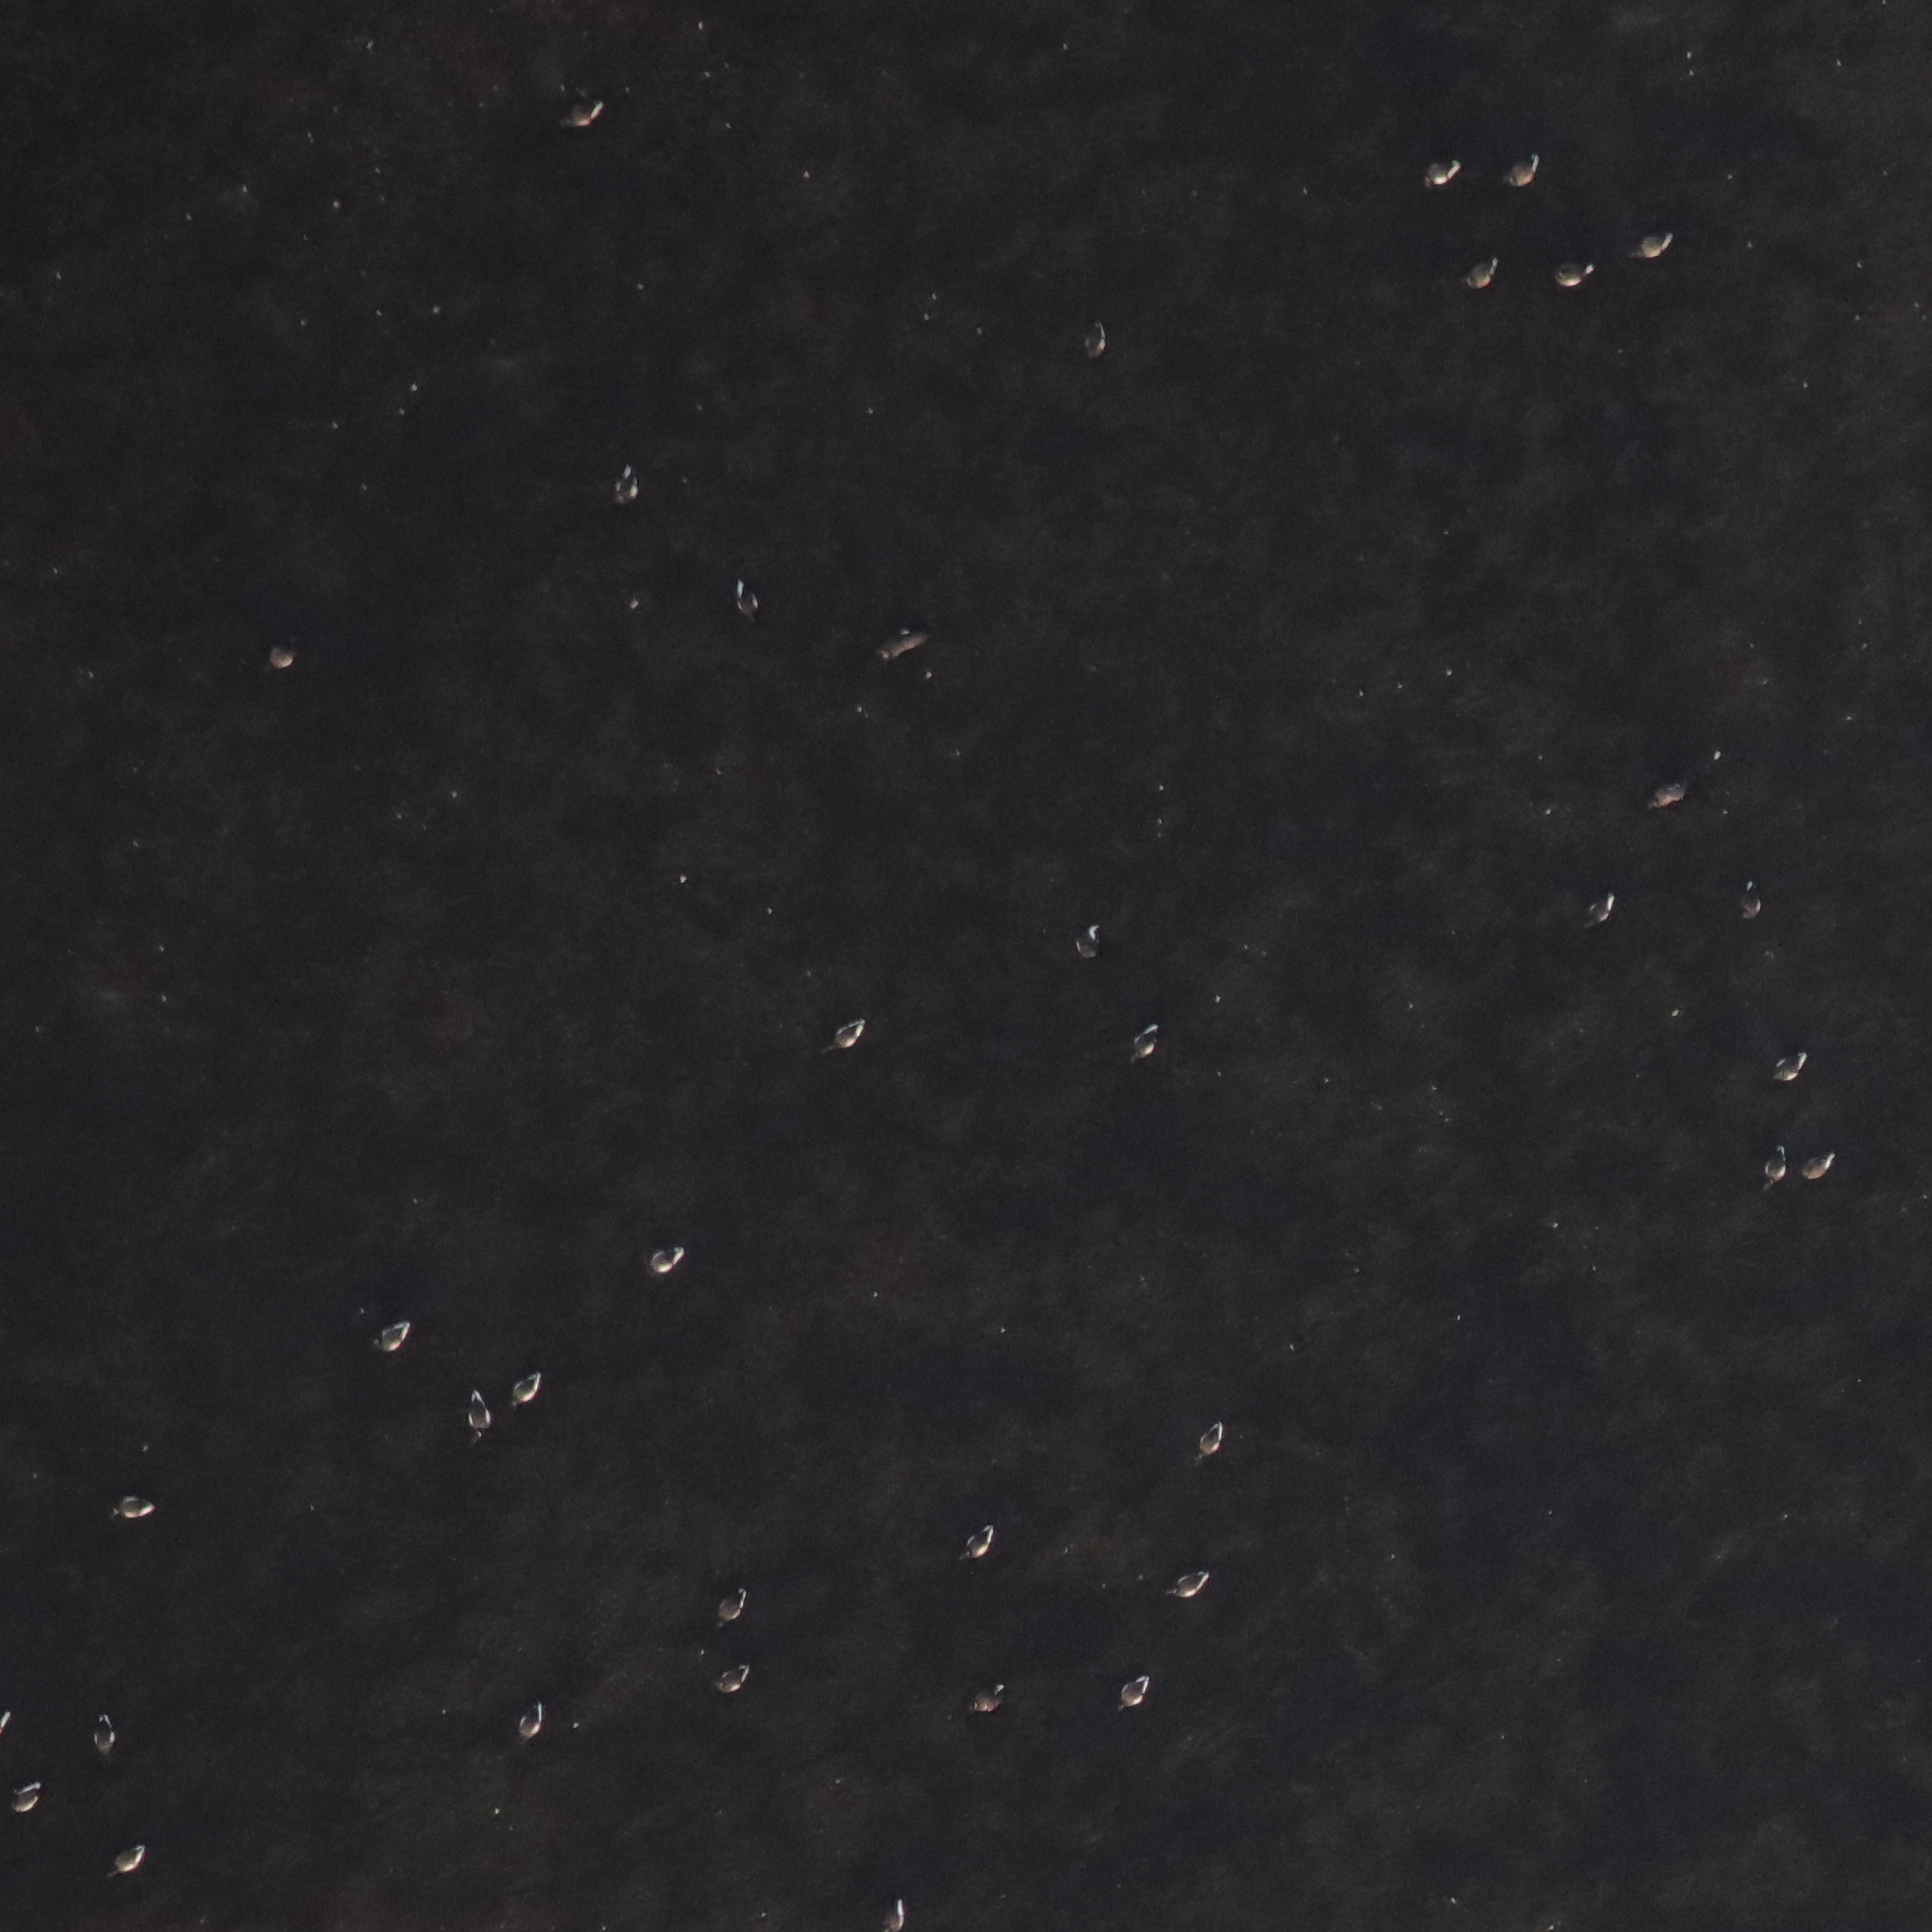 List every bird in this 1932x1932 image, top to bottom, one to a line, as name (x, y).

brant (581, 112)
brant (1522, 171)
brant (1441, 173)
brant (1653, 247)
brant (1479, 274)
brant (1574, 275)
brant (1095, 342)
brant (626, 489)
brant (749, 603)
brant (906, 644)
brant (281, 657)
brant (1670, 793)
brant (1755, 907)
brant (1600, 910)
brant (1088, 946)
brant (846, 1035)
brant (1144, 1043)
brant (1790, 1067)
brant (1816, 1165)
brant (1774, 1168)
brant (663, 1260)
brant (391, 1336)
brant (525, 1389)
brant (480, 1416)
brant (1209, 1441)
brant (133, 1506)
brant (979, 1544)
brant (1190, 1583)
brant (731, 1608)
brant (733, 1680)
brant (1131, 1693)
brant (989, 1700)
brant (530, 1722)
brant (104, 1735)
brant (24, 1797)
brant (128, 1862)
brant (895, 1920)